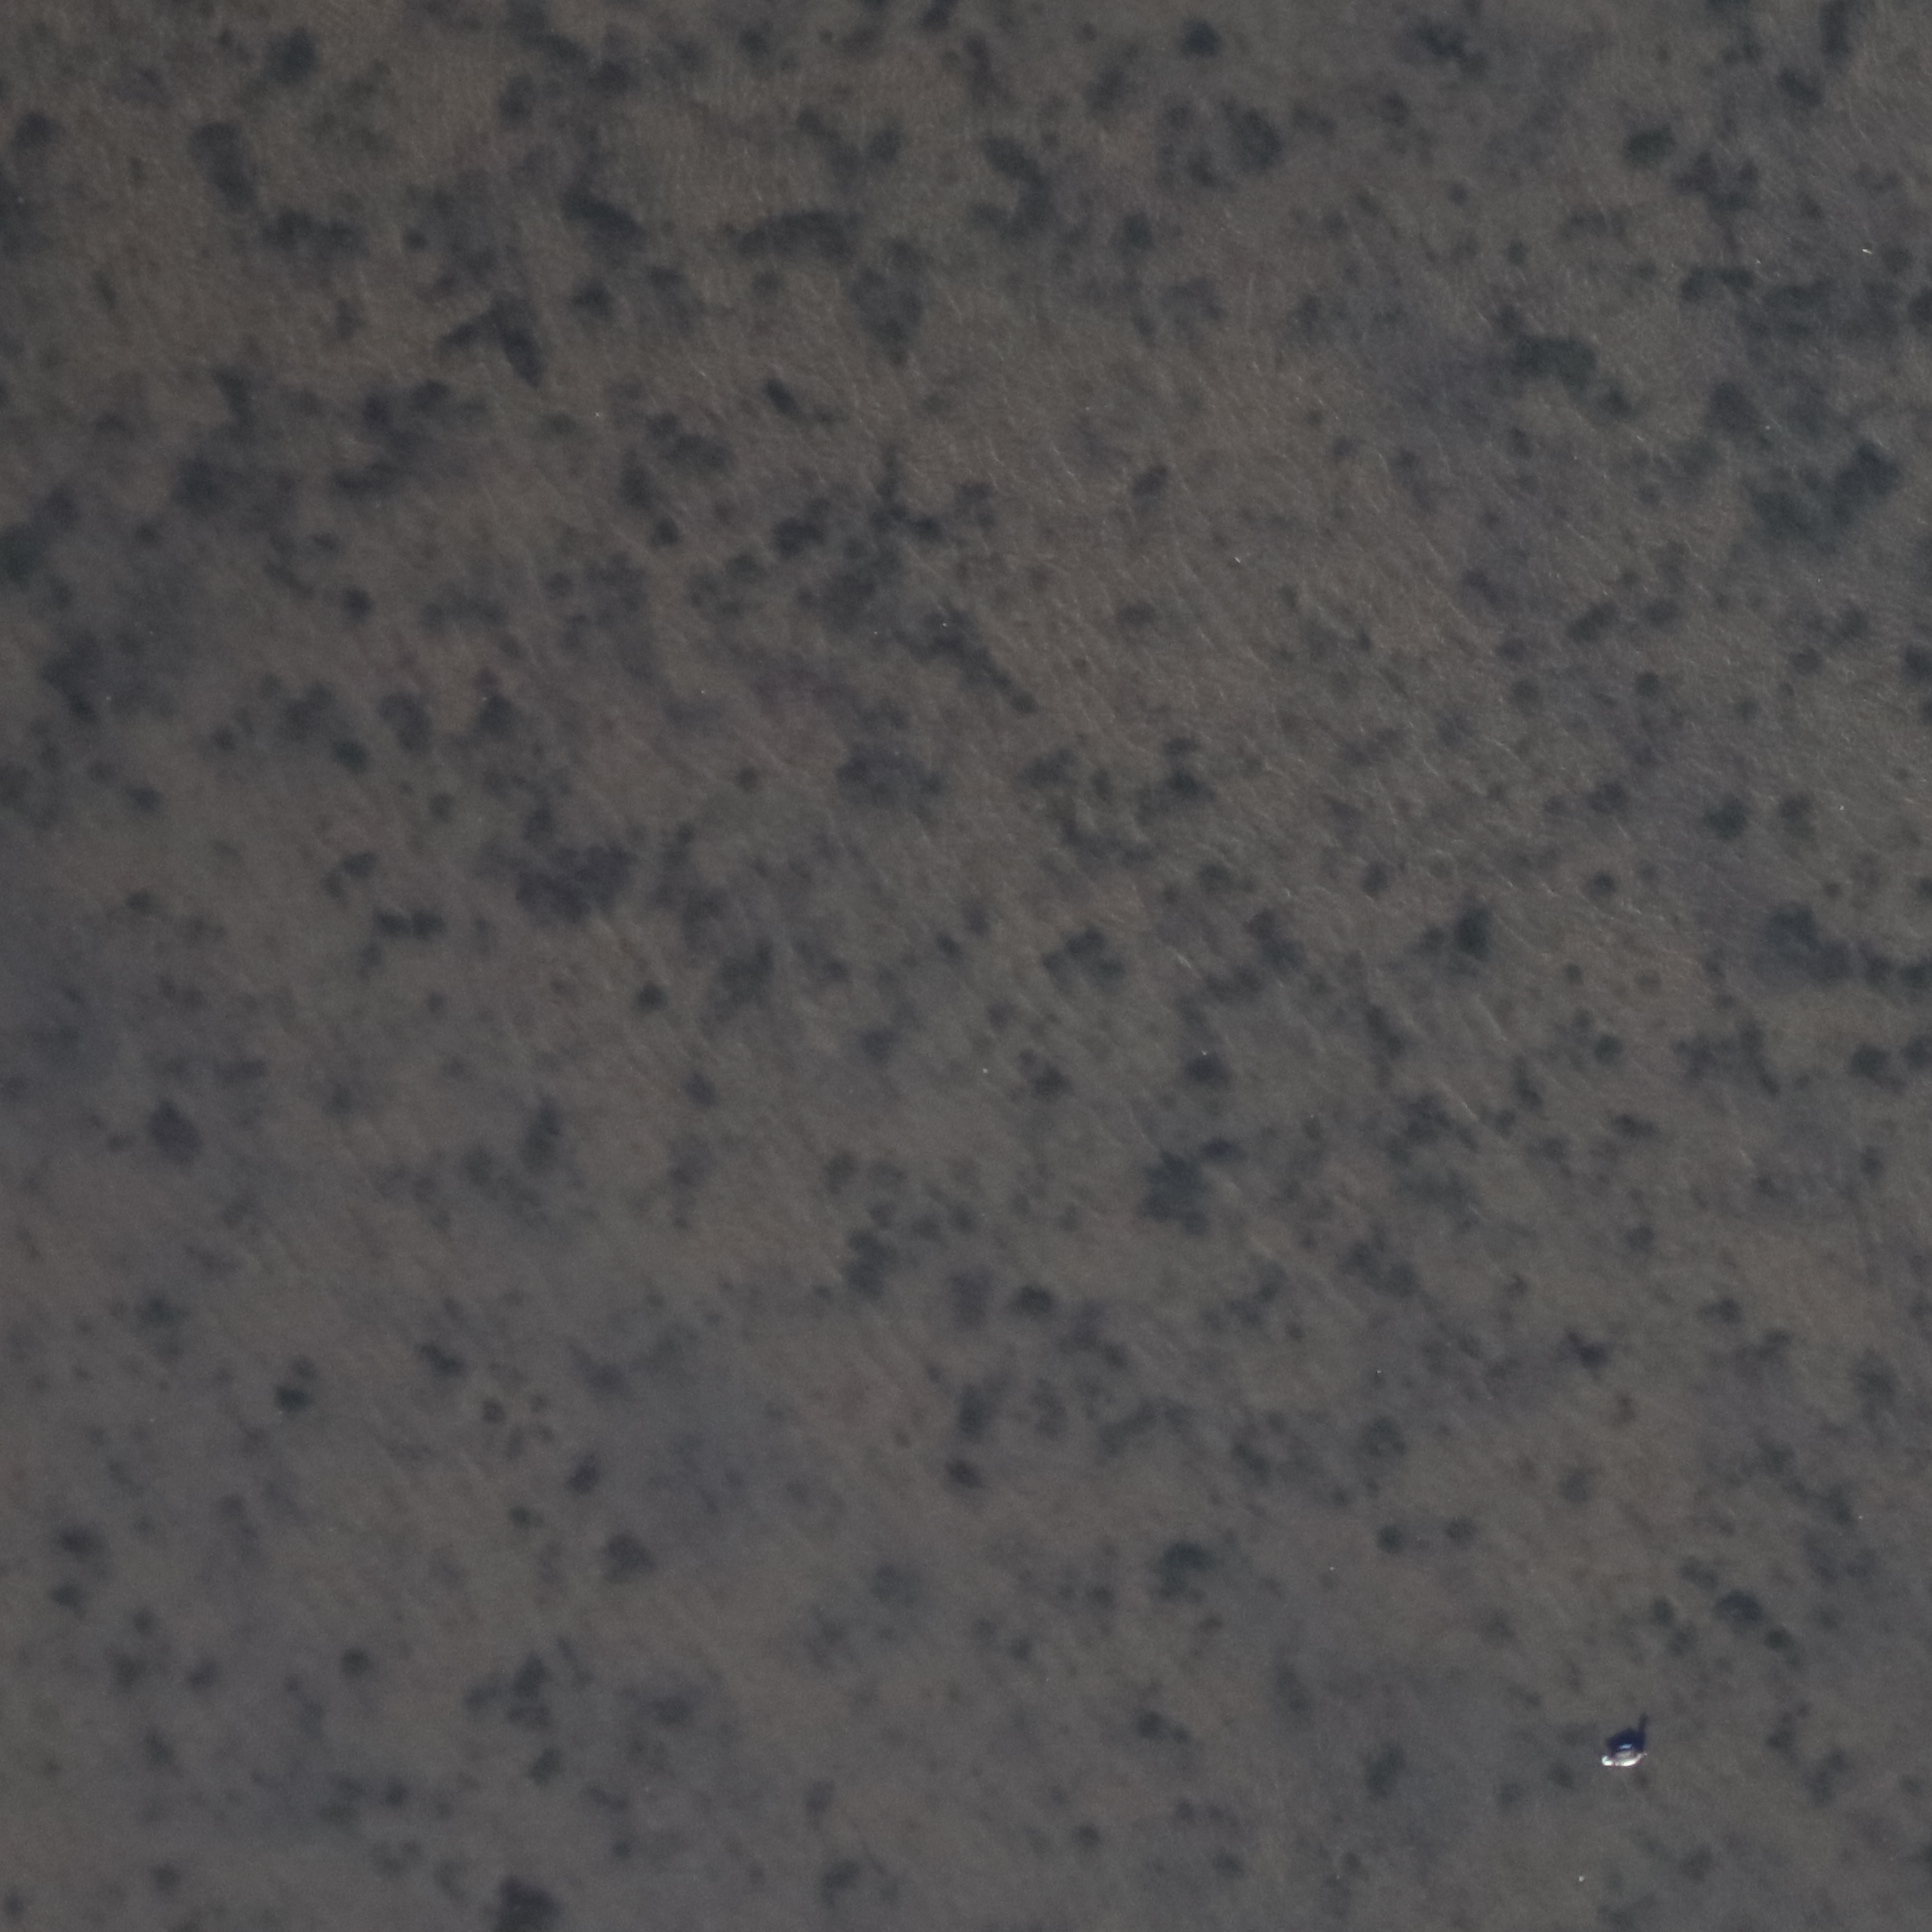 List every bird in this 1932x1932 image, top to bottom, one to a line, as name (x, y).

brant (1627, 1755)